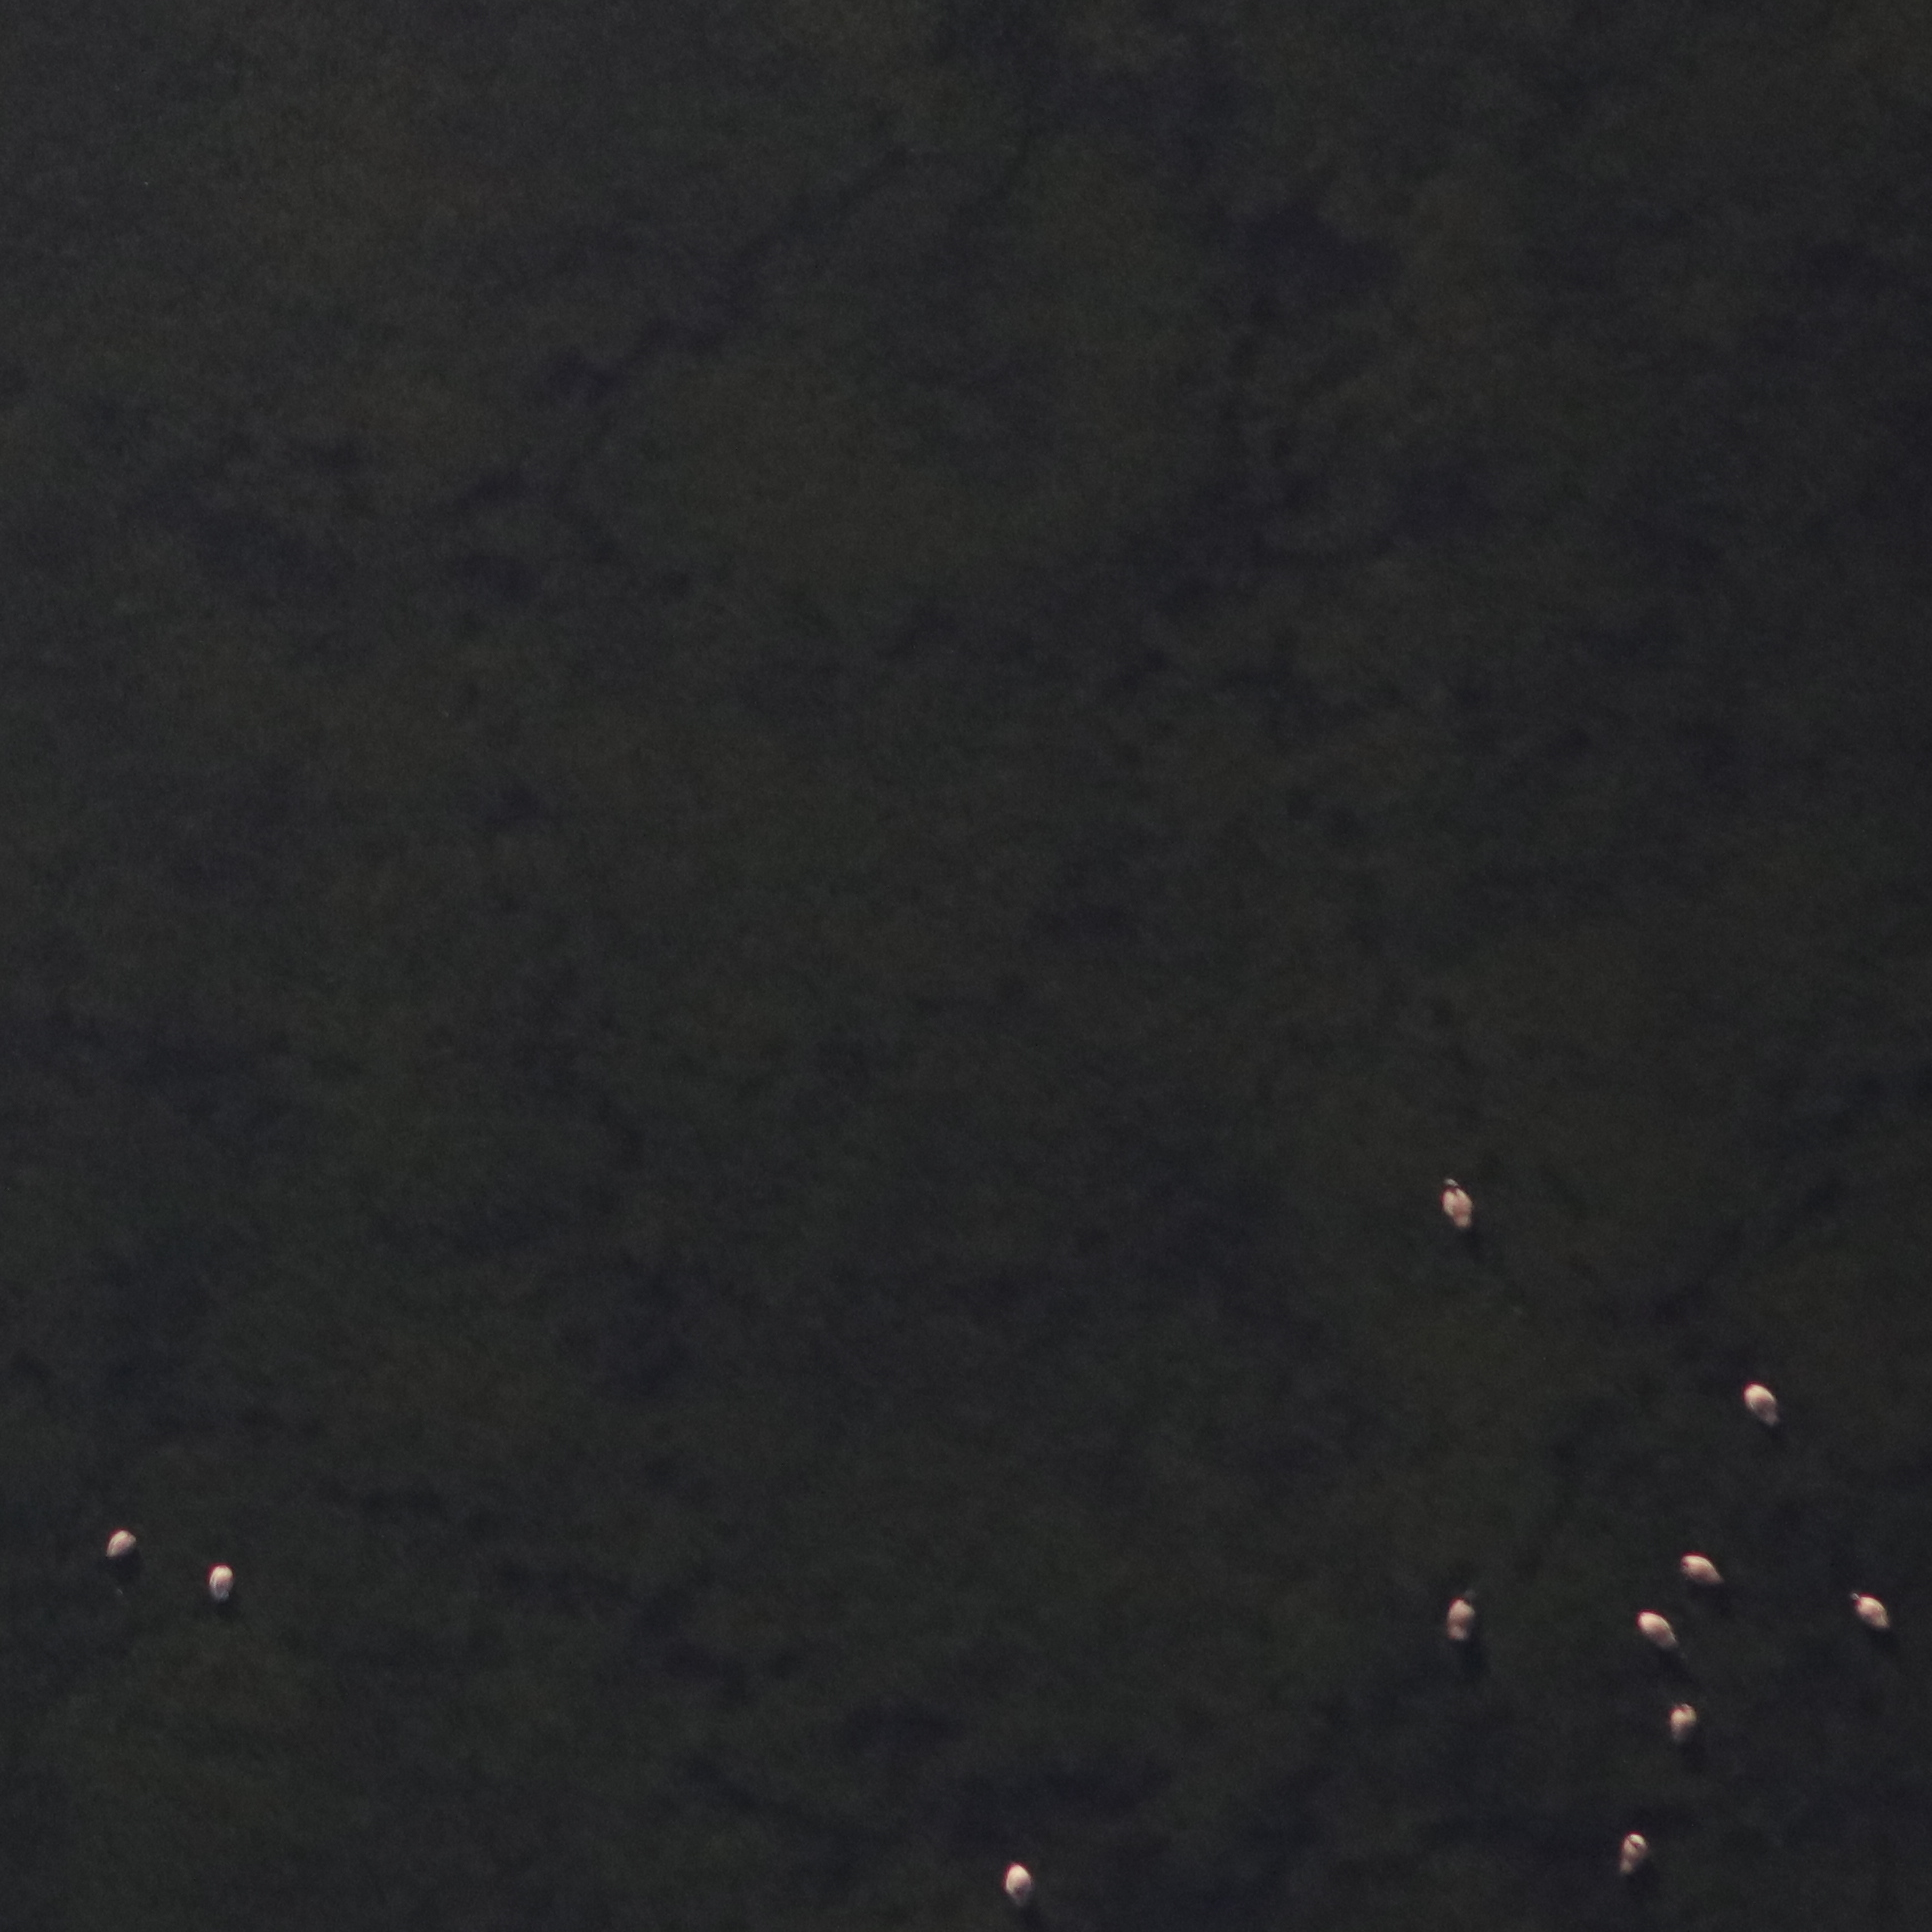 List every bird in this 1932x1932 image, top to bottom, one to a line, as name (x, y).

Canada goose (1456, 1204)
Canada goose (1760, 1403)
Canada goose (118, 1538)
Canada goose (1700, 1569)
Canada goose (222, 1579)
Canada goose (1871, 1612)
Canada goose (1464, 1615)
Canada goose (1656, 1634)
Canada goose (1681, 1719)
Canada goose (1638, 1851)
Canada goose (1017, 1882)